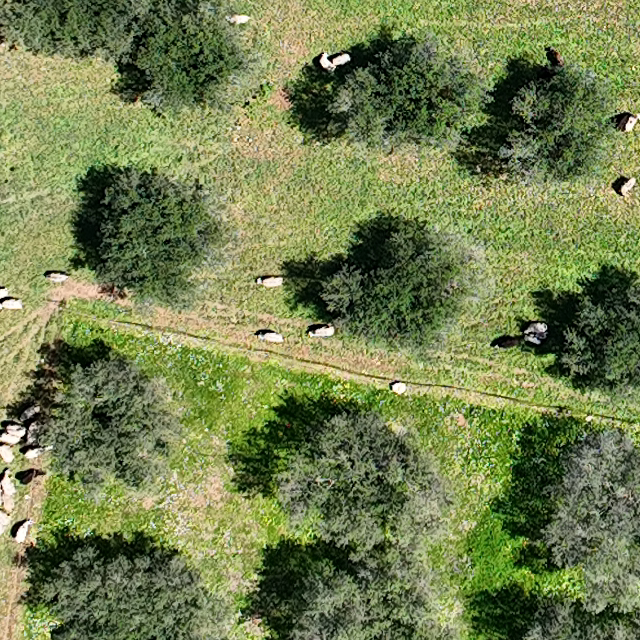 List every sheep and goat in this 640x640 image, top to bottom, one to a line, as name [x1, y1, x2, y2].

sheep [226, 14, 251, 25]
sheep [552, 49, 565, 66]
sheep [320, 52, 336, 72]
sheep [333, 54, 351, 65]
sheep [623, 115, 639, 133]
sheep [620, 178, 635, 195]
sheep [45, 272, 69, 281]
sheep [257, 277, 284, 287]
sheep [0, 288, 7, 302]
sheep [0, 299, 23, 309]
sheep [521, 322, 547, 334]
sheep [309, 325, 334, 338]
sheep [257, 333, 285, 343]
sheep [525, 335, 540, 344]
sheep [489, 337, 518, 346]
sheep [19, 404, 40, 422]
sheep [28, 421, 39, 445]
sheep [6, 425, 26, 438]
sheep [0, 432, 21, 444]
sheep [0, 444, 15, 463]
sheep [25, 445, 53, 459]
sheep [2, 470, 16, 495]
sheep [21, 472, 39, 484]
sheep [2, 491, 14, 512]
sheep [0, 505, 10, 525]
sheep [0, 513, 5, 536]
sheep [15, 519, 31, 544]